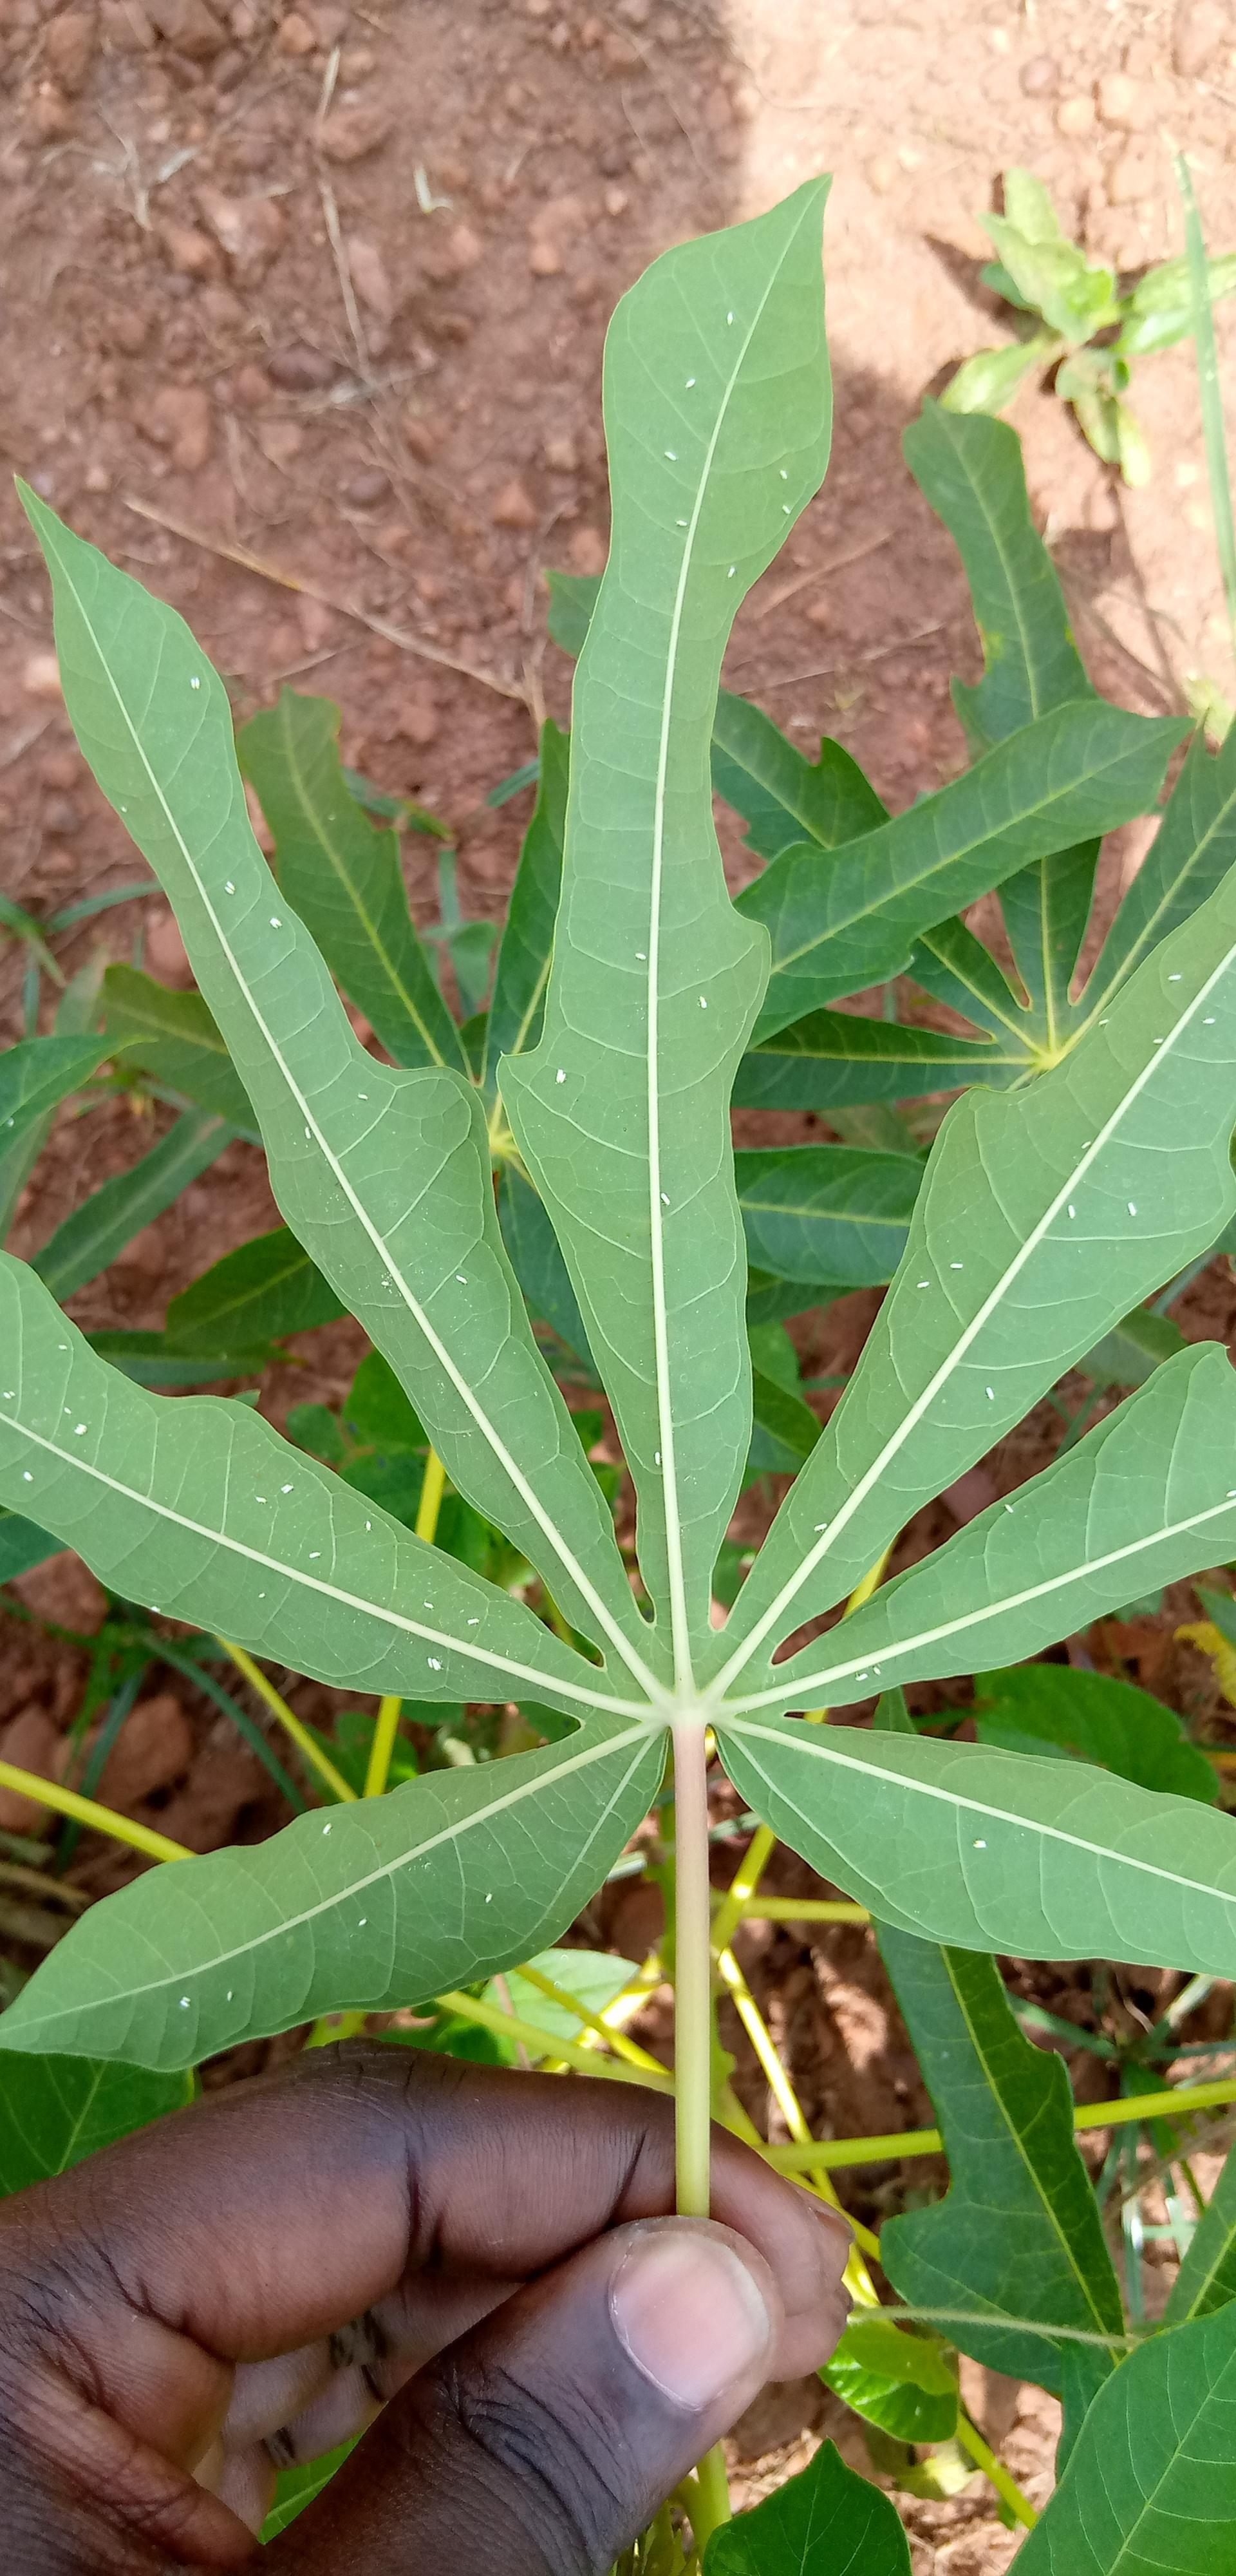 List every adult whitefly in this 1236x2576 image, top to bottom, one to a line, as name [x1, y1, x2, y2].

whitefly [725, 311, 735, 328]
whitefly [683, 376, 697, 391]
whitefly [662, 449, 679, 464]
whitefly [777, 468, 789, 481]
whitefly [780, 504, 791, 516]
whitefly [675, 518, 689, 529]
whitefly [726, 566, 736, 580]
whitefly [195, 675, 200, 692]
whitefly [189, 677, 195, 691]
whitefly [226, 880, 237, 891]
whitefly [223, 885, 234, 896]
whitefly [271, 916, 283, 927]
whitefly [268, 920, 278, 930]
whitefly [633, 951, 647, 962]
whitefly [1165, 972, 1183, 983]
whitefly [696, 994, 709, 1010]
whitefly [1200, 1017, 1217, 1027]
whitefly [1097, 1018, 1110, 1027]
whitefly [1151, 1037, 1164, 1046]
whitefly [555, 1068, 563, 1085]
whitefly [559, 1070, 566, 1084]
whitefly [355, 1092, 370, 1102]
whitefly [303, 1124, 314, 1142]
whitefly [1079, 1141, 1092, 1151]
whitefly [659, 1191, 672, 1207]
whitefly [1126, 1200, 1139, 1218]
whitefly [1065, 1202, 1077, 1221]
whitefly [948, 1262, 964, 1271]
whitefly [453, 1273, 470, 1286]
whitefly [379, 1279, 391, 1291]
whitefly [913, 1280, 931, 1291]
whitefly [56, 1343, 69, 1352]
whitefly [983, 1385, 997, 1402]
whitefly [2, 1390, 12, 1401]
whitefly [62, 1405, 73, 1416]
whitefly [77, 1423, 89, 1431]
whitefly [75, 1426, 86, 1434]
whitefly [73, 1428, 84, 1436]
whitefly [653, 1449, 662, 1468]
whitefly [23, 1470, 35, 1482]
whitefly [280, 1483, 290, 1492]
whitefly [283, 1484, 294, 1495]
whitefly [1225, 1488, 1236, 1499]
whitefly [254, 1495, 267, 1506]
whitefly [1002, 1502, 1015, 1515]
whitefly [364, 1519, 375, 1533]
whitefly [812, 1521, 829, 1534]
whitefly [306, 1549, 323, 1560]
whitefly [421, 1599, 435, 1611]
whitefly [464, 1616, 481, 1626]
whitefly [426, 1656, 433, 1669]
whitefly [431, 1658, 438, 1672]
whitefly [434, 1658, 442, 1671]
whitefly [872, 1665, 883, 1678]
whitefly [854, 1672, 870, 1683]
whitefly [322, 1821, 335, 1838]
whitefly [974, 1839, 987, 1844]
whitefly [971, 1843, 987, 1849]
whitefly [483, 1891, 493, 1905]
whitefly [357, 1917, 370, 1928]
whitefly [225, 1990, 235, 2002]
whitefly [180, 1995, 192, 2003]
whitefly [178, 2000, 191, 2009]